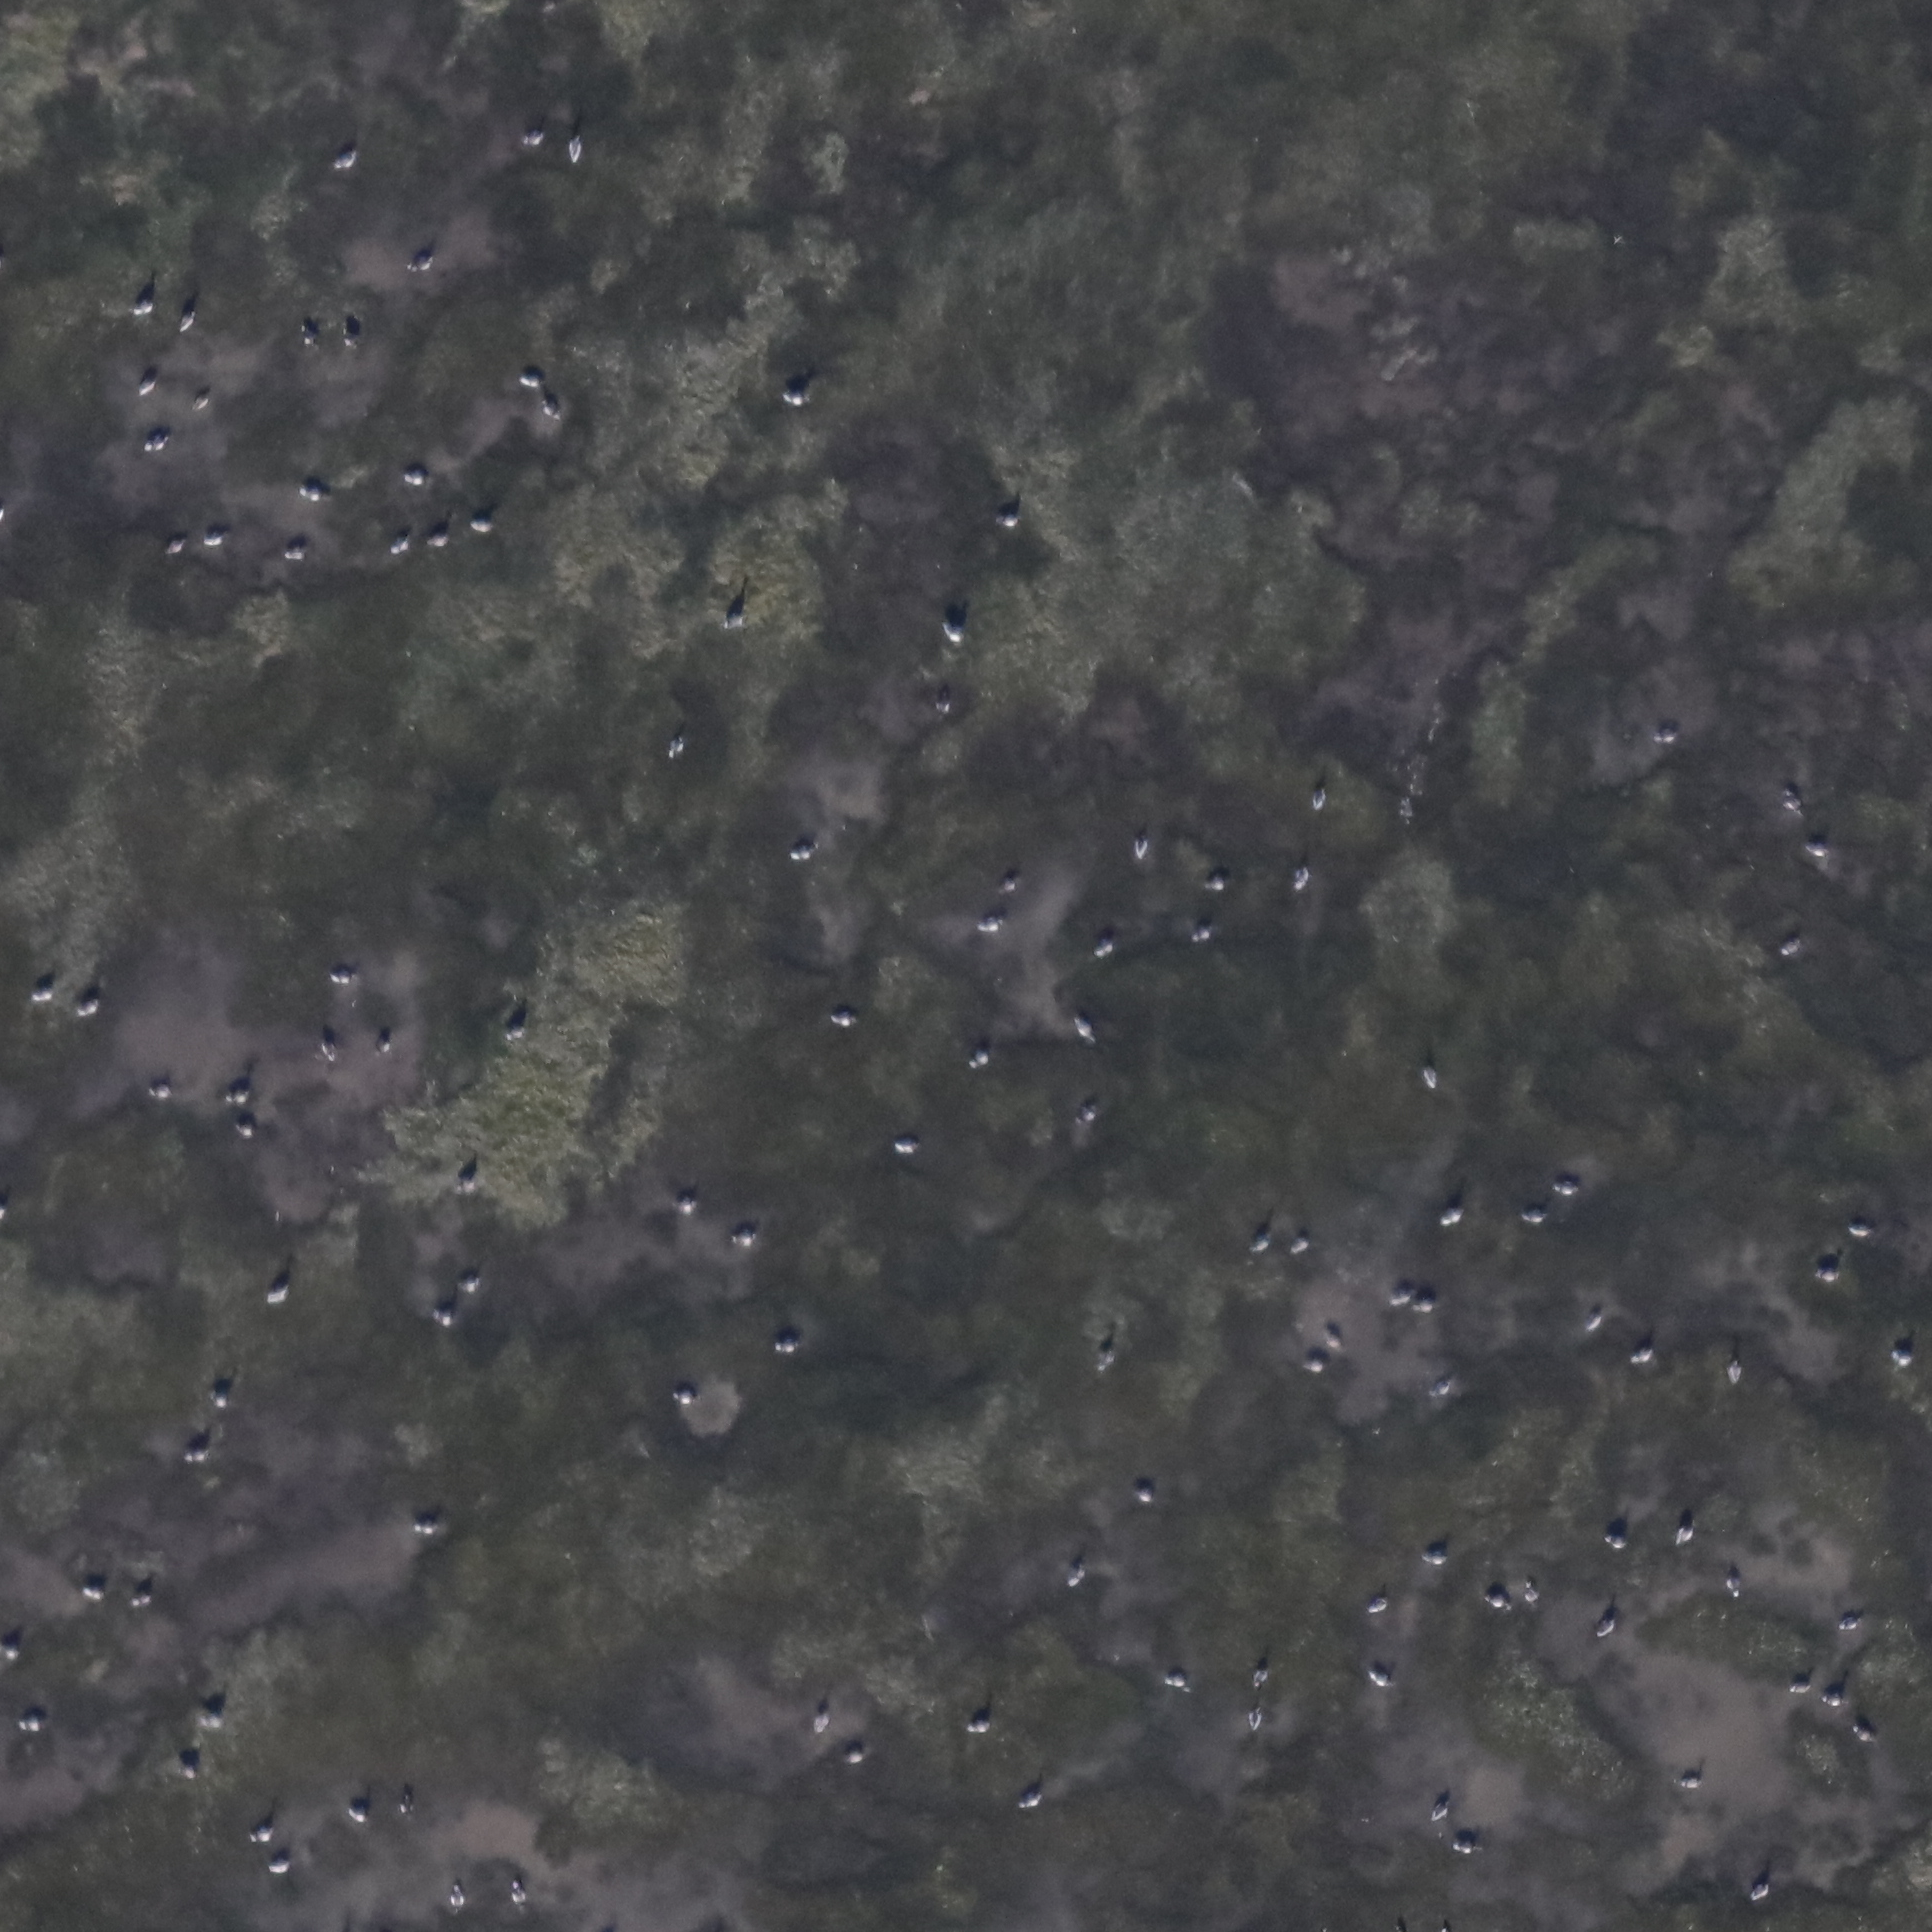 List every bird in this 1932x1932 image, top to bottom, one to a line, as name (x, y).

brant (536, 136)
brant (583, 155)
brant (348, 161)
brant (426, 268)
brant (141, 300)
brant (195, 324)
brant (309, 328)
brant (352, 340)
brant (154, 373)
brant (536, 376)
brant (797, 390)
brant (209, 395)
brant (568, 412)
brant (161, 428)
brant (417, 471)
brant (312, 497)
brant (0, 510)
brant (1010, 519)
brant (488, 536)
brant (223, 540)
brant (176, 542)
brant (440, 544)
brant (401, 549)
brant (307, 551)
brant (735, 611)
brant (951, 626)
brant (946, 692)
brant (1665, 733)
brant (680, 745)
brant (1318, 794)
brant (1790, 796)
brant (1130, 838)
brant (1810, 849)
brant (810, 858)
brant (1015, 871)
brant (1214, 882)
brant (1299, 884)
brant (997, 926)
brant (1191, 933)
brant (1786, 944)
brant (1099, 946)
brant (337, 980)
brant (31, 991)
brant (88, 1015)
brant (845, 1018)
brant (1091, 1022)
brant (528, 1029)
brant (383, 1045)
brant (328, 1055)
brant (979, 1061)
brant (1424, 1075)
brant (245, 1087)
brant (177, 1088)
brant (1097, 1104)
brant (247, 1125)
brant (910, 1144)
brant (475, 1178)
brant (1552, 1186)
brant (690, 1199)
brant (1530, 1212)
brant (1455, 1221)
brant (1862, 1228)
brant (1262, 1234)
brant (746, 1235)
brant (1293, 1247)
brant (1827, 1271)
brant (472, 1276)
brant (280, 1292)
brant (1395, 1294)
brant (1428, 1307)
brant (1587, 1315)
brant (448, 1316)
brant (1338, 1336)
brant (784, 1350)
brant (1108, 1358)
brant (1633, 1358)
brant (1898, 1362)
brant (1738, 1365)
brant (1316, 1367)
brant (230, 1389)
brant (685, 1392)
brant (1449, 1396)
brant (203, 1452)
brant (1142, 1488)
brant (427, 1524)
brant (1611, 1532)
brant (1680, 1539)
brant (1442, 1554)
brant (1079, 1581)
brant (97, 1592)
brant (1529, 1596)
brant (143, 1600)
brant (1495, 1601)
brant (1735, 1601)
brant (1378, 1616)
brant (1615, 1625)
brant (1855, 1628)
brant (26, 1648)
brant (1182, 1674)
brant (1260, 1676)
brant (1382, 1678)
brant (1801, 1685)
brant (1836, 1697)
brant (823, 1718)
brant (205, 1719)
brant (978, 1723)
brant (42, 1733)
brant (1251, 1733)
brant (1866, 1736)
brant (855, 1752)
brant (199, 1776)
brant (1690, 1777)
brant (1041, 1799)
brant (422, 1801)
brant (358, 1814)
brant (1444, 1816)
brant (267, 1832)
brant (1471, 1845)
brant (284, 1877)
brant (459, 1886)
brant (1763, 1888)
brant (523, 1898)